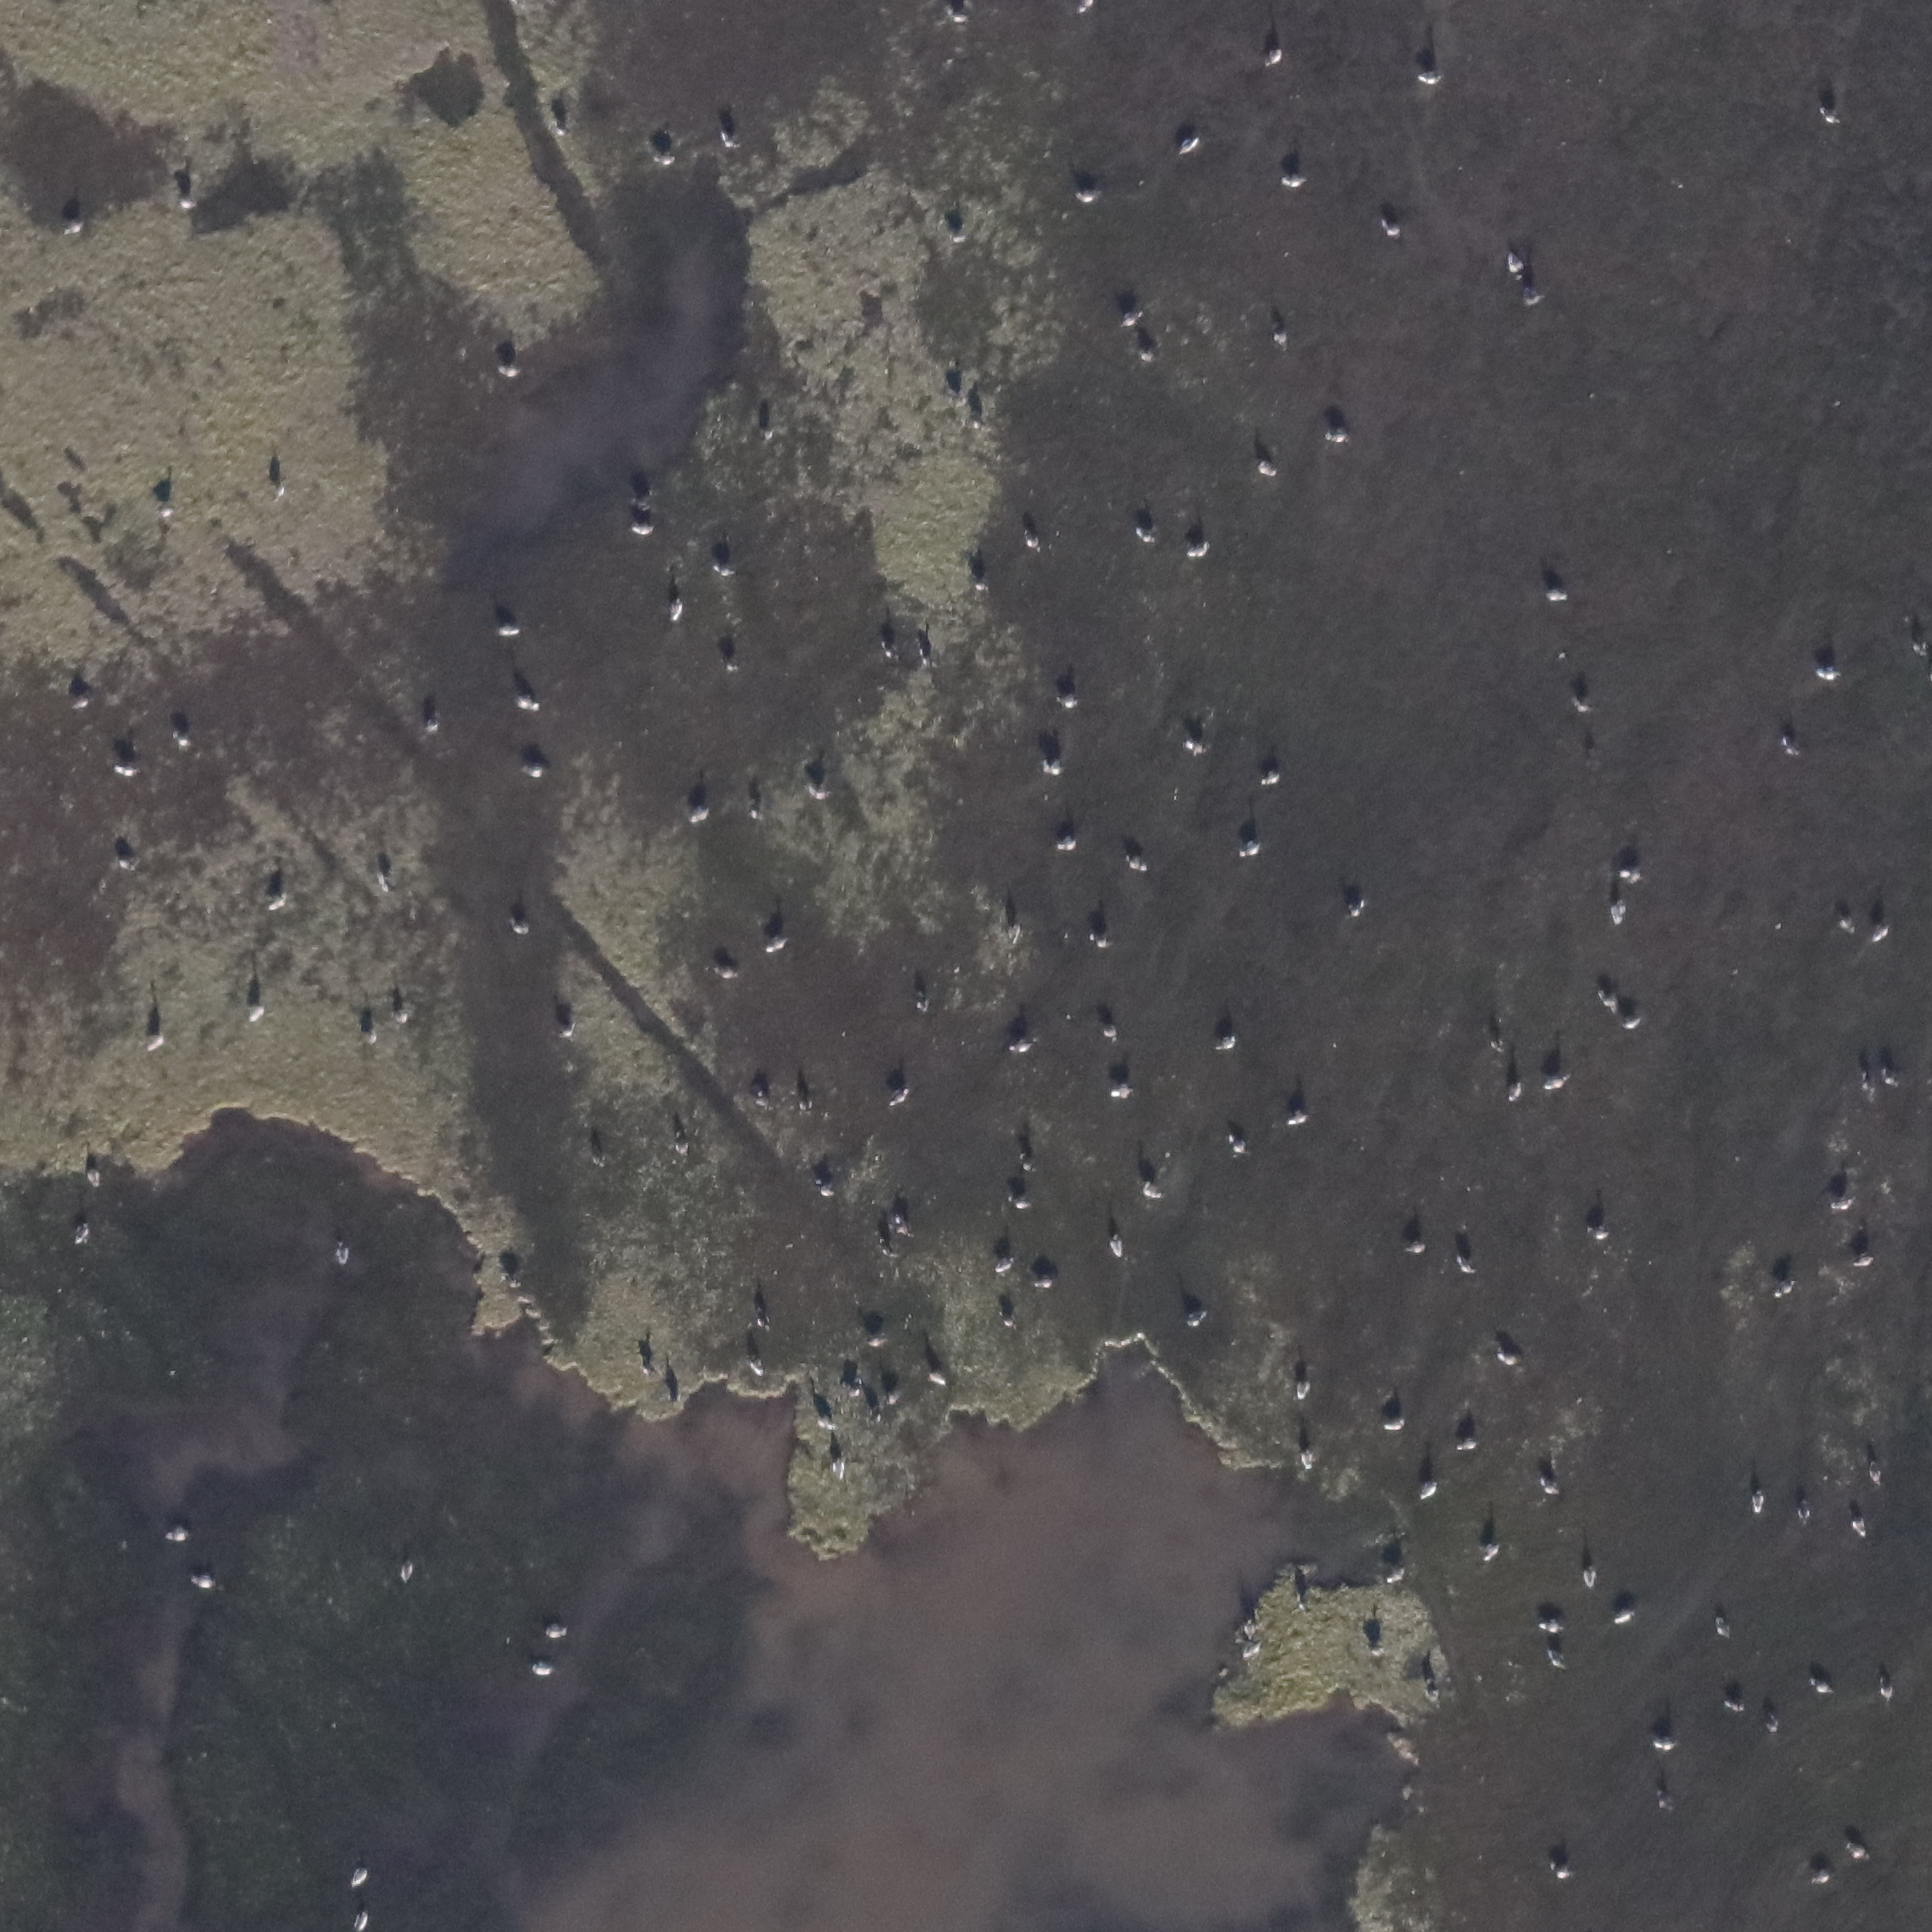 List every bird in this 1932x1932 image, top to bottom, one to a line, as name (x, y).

brant (958, 8)
brant (1085, 8)
brant (1277, 50)
brant (1431, 77)
brant (1830, 112)
brant (559, 132)
brant (734, 137)
brant (1187, 138)
brant (669, 155)
brant (1299, 172)
brant (1089, 198)
brant (185, 199)
brant (78, 224)
brant (953, 230)
brant (1393, 230)
brant (1513, 273)
brant (1536, 303)
brant (1133, 319)
brant (1290, 345)
brant (1154, 356)
brant (509, 375)
brant (976, 423)
brant (766, 438)
brant (1335, 446)
brant (1271, 469)
brant (278, 495)
brant (170, 510)
brant (648, 529)
brant (1145, 535)
brant (1040, 548)
brant (1206, 552)
brant (722, 581)
brant (1560, 583)
brant (987, 585)
brant (673, 613)
brant (510, 624)
brant (1919, 645)
brant (888, 649)
brant (924, 658)
brant (734, 666)
brant (1835, 673)
brant (1579, 687)
brant (1069, 695)
brant (84, 697)
brant (524, 704)
brant (436, 718)
brant (180, 736)
brant (1786, 743)
brant (1192, 744)
brant (1063, 766)
brant (533, 768)
brant (122, 771)
brant (1270, 776)
brant (818, 791)
brant (702, 814)
brant (752, 819)
brant (1070, 850)
brant (1248, 851)
brant (128, 860)
brant (1149, 872)
brant (1627, 872)
brant (387, 883)
brant (278, 902)
brant (1620, 906)
brant (1363, 909)
brant (520, 920)
brant (1842, 921)
brant (1010, 935)
brant (1887, 936)
brant (1102, 941)
brant (776, 942)
brant (729, 973)
brant (1606, 999)
brant (916, 1010)
brant (258, 1013)
brant (409, 1015)
brant (1646, 1024)
brant (1113, 1028)
brant (575, 1029)
brant (378, 1045)
brant (1230, 1046)
brant (1504, 1046)
brant (149, 1047)
brant (1020, 1053)
brant (1887, 1075)
brant (1870, 1081)
brant (1552, 1083)
brant (1127, 1096)
brant (1518, 1096)
brant (905, 1097)
brant (764, 1103)
brant (807, 1105)
brant (1297, 1119)
brant (1247, 1140)
brant (680, 1146)
brant (1032, 1158)
brant (601, 1161)
brant (94, 1176)
brant (831, 1189)
brant (1158, 1195)
brant (1838, 1199)
brant (1024, 1200)
brant (87, 1230)
brant (1601, 1231)
brant (898, 1233)
brant (1115, 1248)
brant (337, 1249)
brant (1415, 1252)
brant (881, 1254)
brant (1460, 1258)
brant (1861, 1262)
brant (1011, 1265)
brant (509, 1280)
brant (1048, 1280)
brant (1780, 1289)
brant (1014, 1316)
brant (1198, 1322)
brant (759, 1323)
brant (870, 1334)
brant (1511, 1350)
brant (642, 1363)
brant (758, 1364)
brant (935, 1375)
brant (1305, 1386)
brant (675, 1393)
brant (854, 1393)
brant (894, 1400)
brant (827, 1420)
brant (1393, 1427)
brant (1458, 1444)
brant (1314, 1462)
brant (1873, 1465)
brant (851, 1466)
brant (1432, 1485)
brant (1547, 1490)
brant (1749, 1497)
brant (1791, 1516)
brant (1860, 1523)
brant (172, 1540)
brant (1490, 1549)
brant (416, 1567)
brant (1396, 1571)
brant (1596, 1572)
brant (196, 1584)
brant (1310, 1600)
brant (1629, 1616)
brant (1560, 1618)
brant (1724, 1627)
brant (1254, 1628)
brant (556, 1631)
brant (1381, 1638)
brant (1255, 1646)
brant (1564, 1658)
brant (541, 1671)
brant (1817, 1686)
brant (1885, 1691)
brant (1443, 1692)
brant (1736, 1710)
brant (1774, 1727)
brant (1667, 1743)
brant (1677, 1800)
brant (1859, 1851)
brant (1568, 1870)
brant (1829, 1875)
brant (361, 1880)
brant (363, 1921)